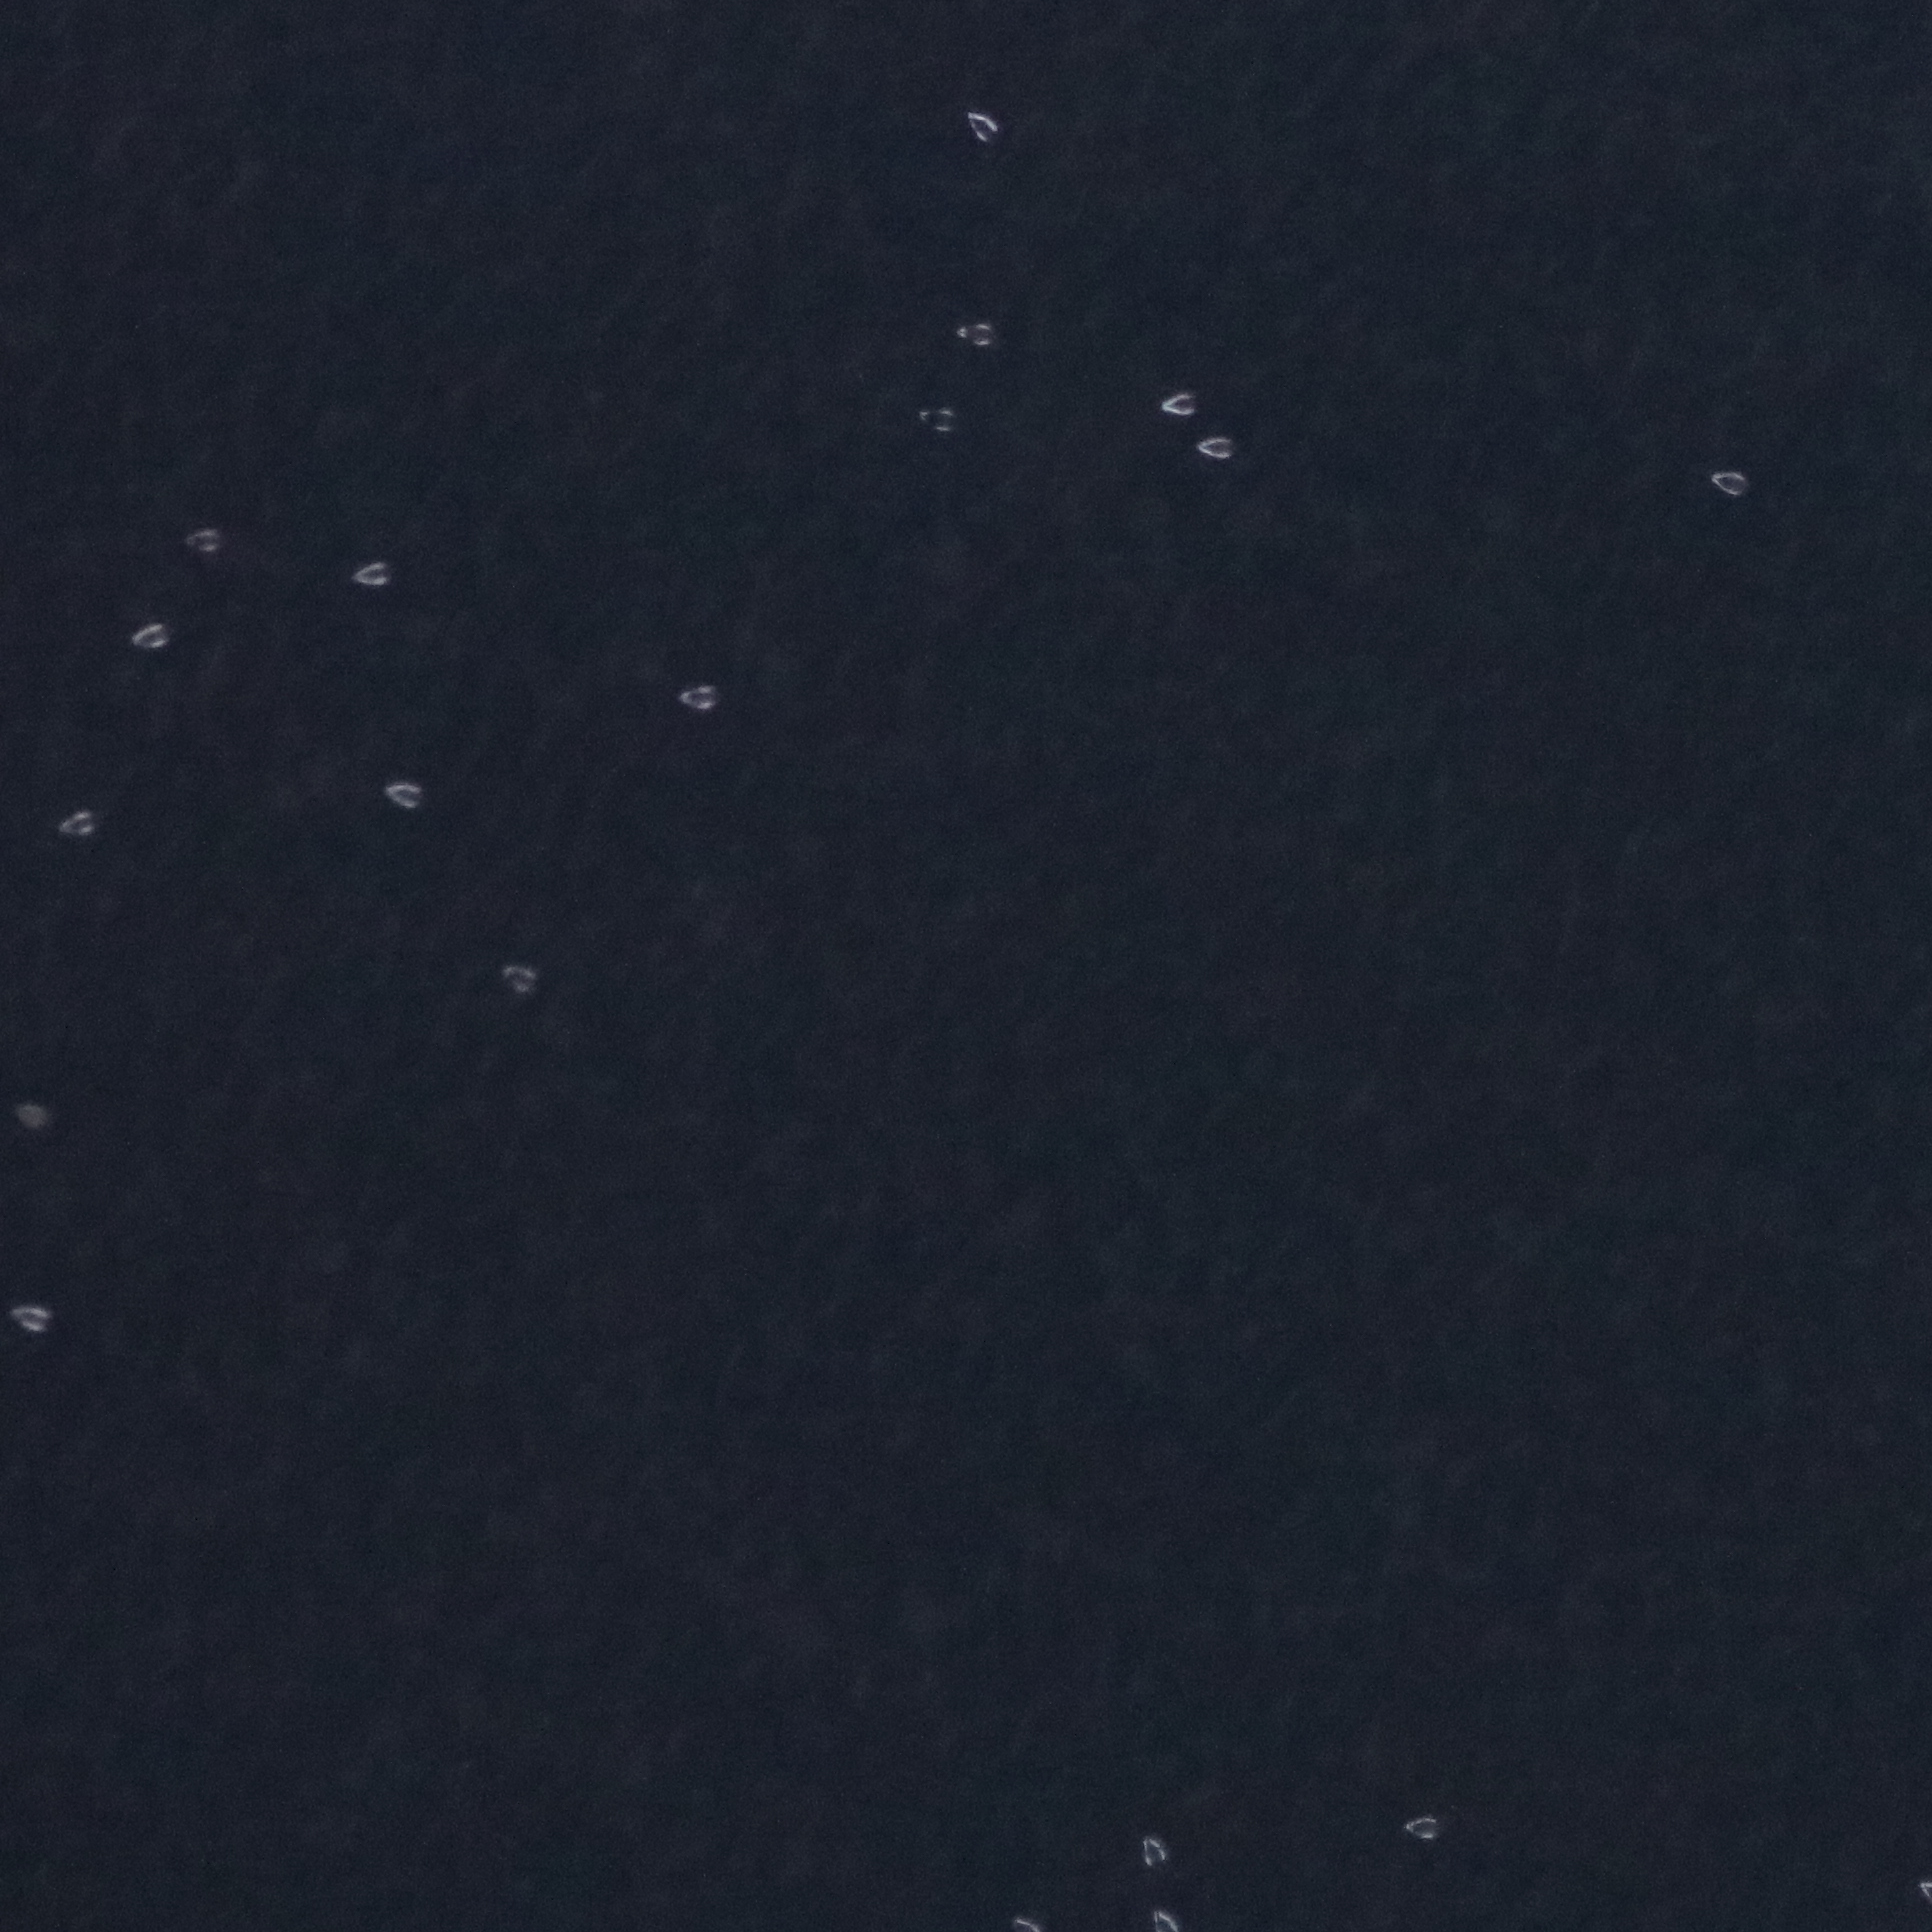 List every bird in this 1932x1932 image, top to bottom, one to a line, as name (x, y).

brant (984, 130)
brant (981, 333)
brant (1184, 401)
brant (940, 420)
brant (1220, 448)
brant (1735, 484)
brant (207, 539)
brant (377, 575)
brant (153, 636)
brant (702, 696)
brant (409, 794)
brant (80, 827)
brant (523, 979)
brant (33, 1116)
brant (35, 1318)
brant (1426, 1827)
brant (1156, 1855)
brant (1167, 1931)